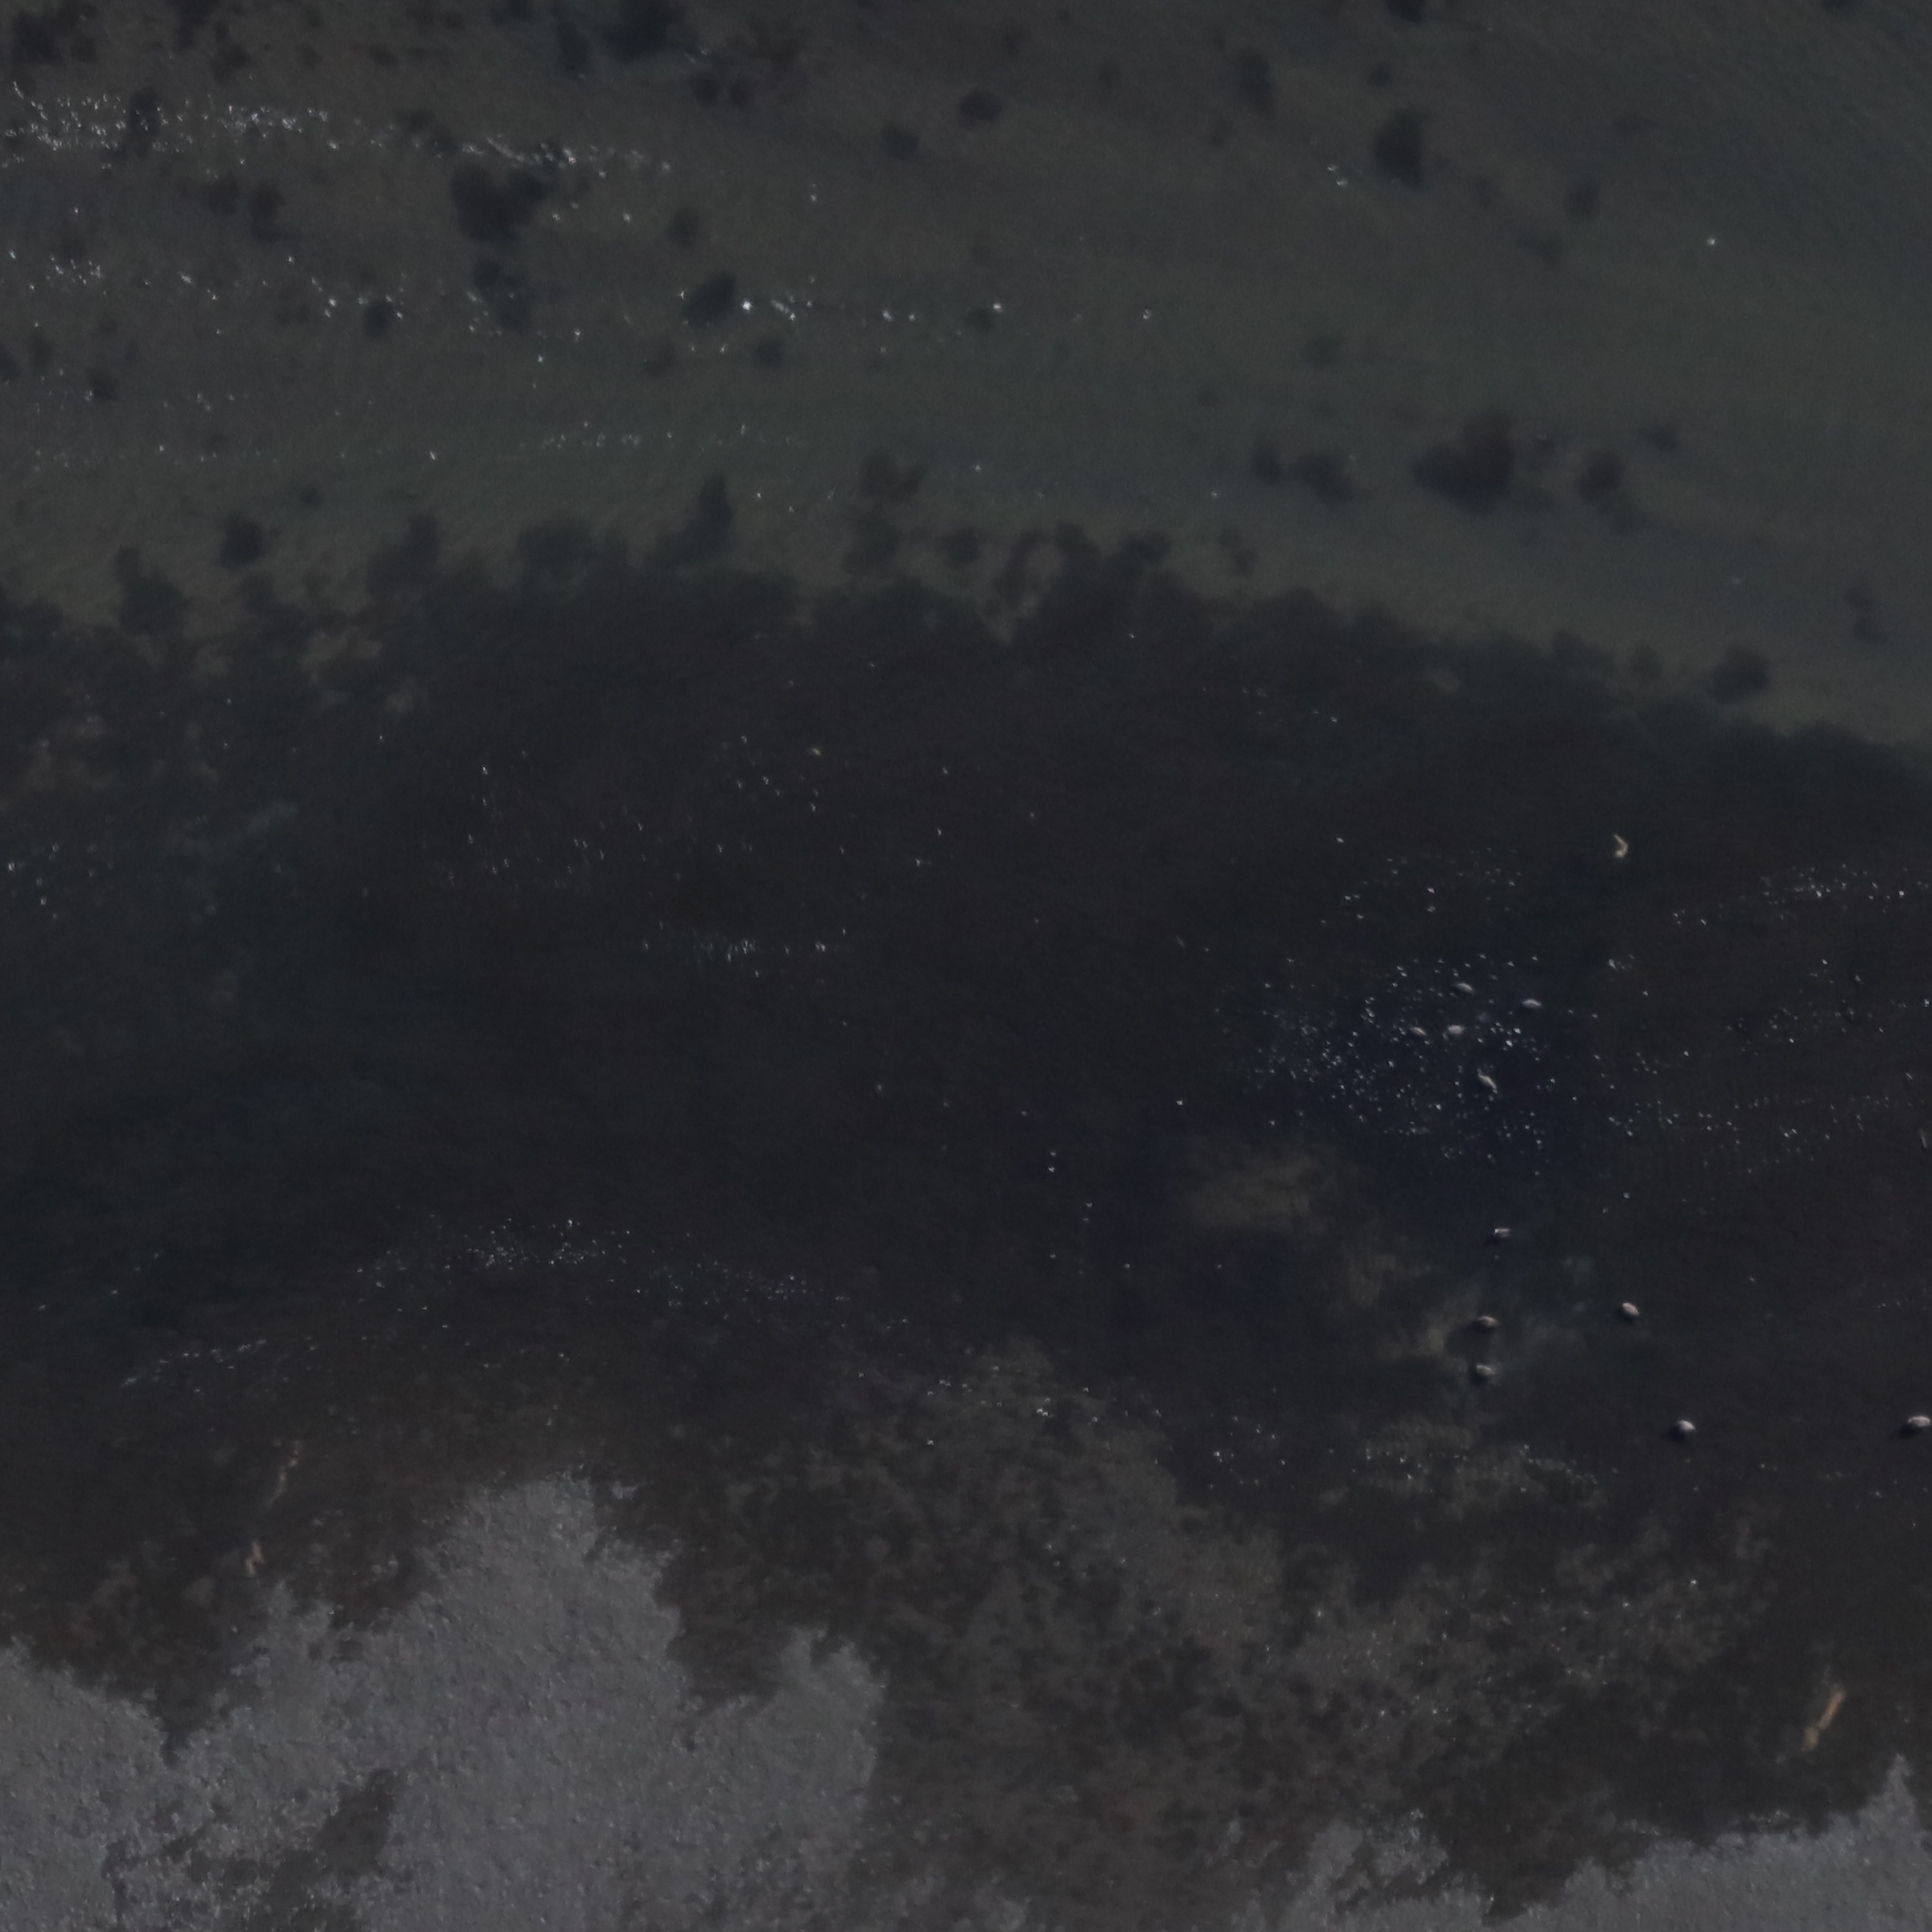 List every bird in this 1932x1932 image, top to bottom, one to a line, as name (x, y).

Canada goose (1461, 986)
Canada goose (1529, 1003)
Canada goose (1418, 1030)
Canada goose (1456, 1034)
Canada goose (1485, 1083)
Canada goose (1500, 1229)
Canada goose (1633, 1309)
Canada goose (1485, 1322)
Canada goose (1486, 1371)
Canada goose (1919, 1424)
Canada goose (1685, 1427)